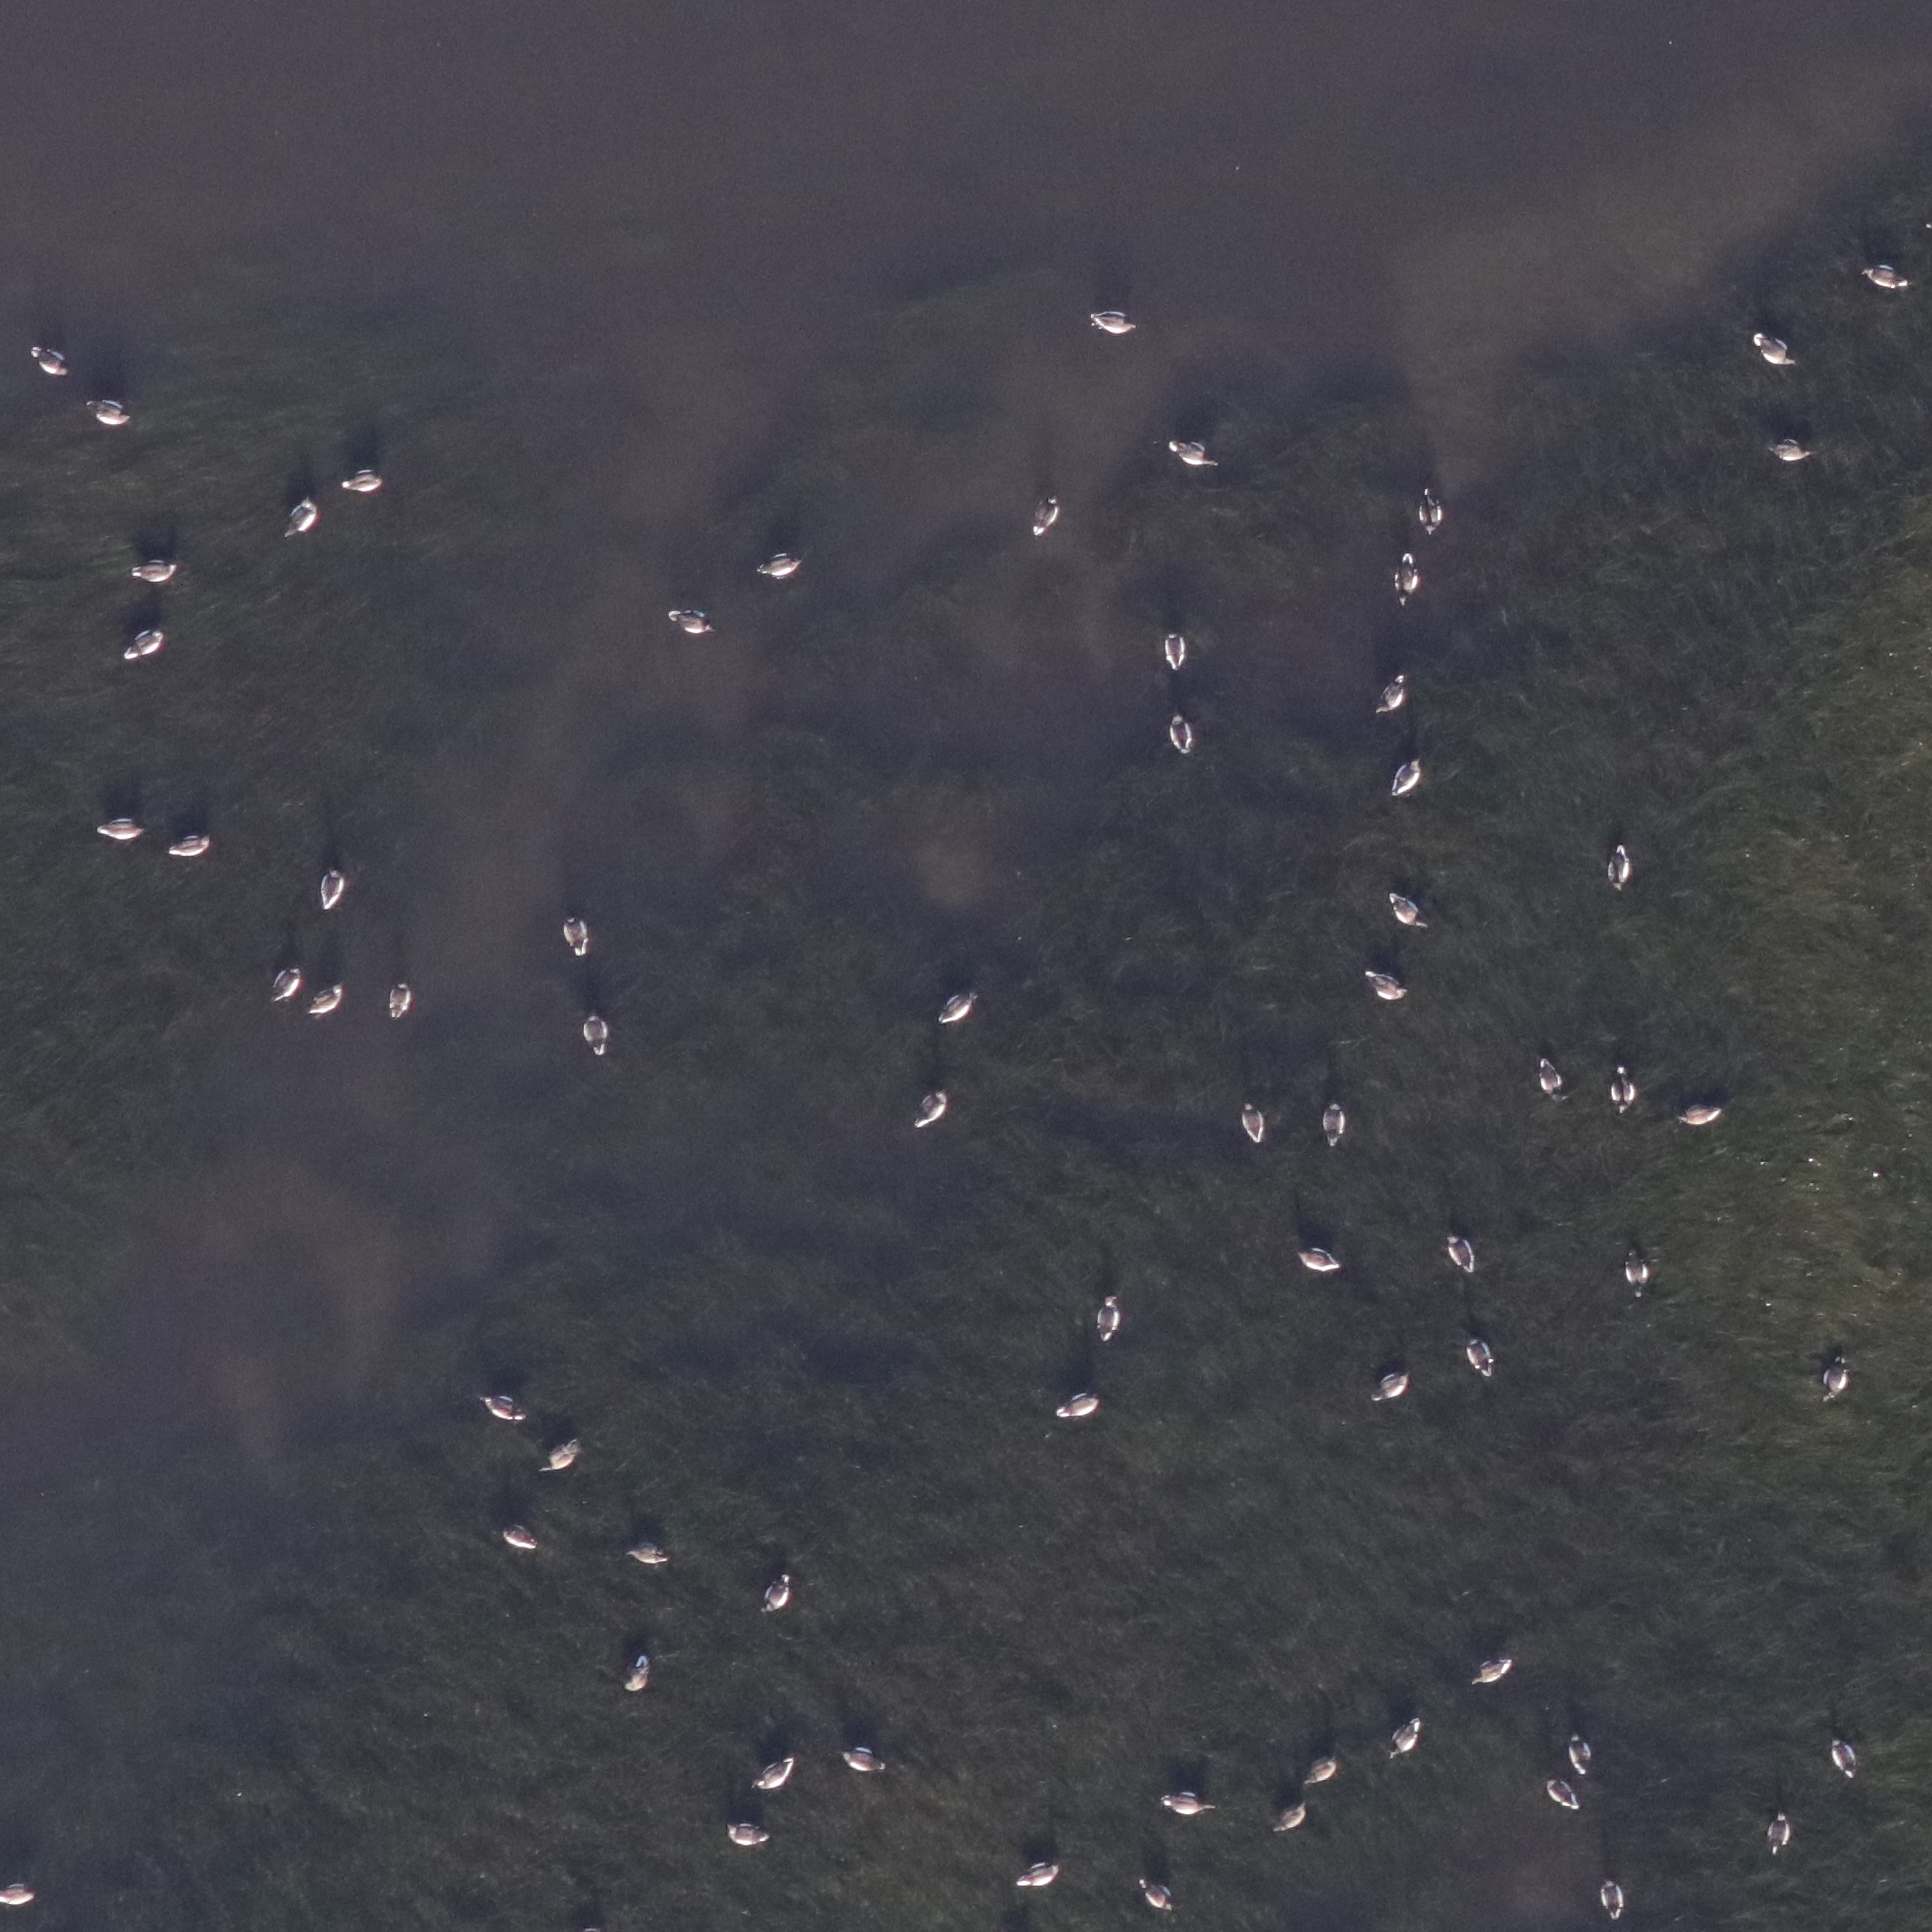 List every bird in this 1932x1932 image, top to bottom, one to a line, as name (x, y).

brant (1886, 277)
brant (1115, 321)
brant (1774, 351)
brant (51, 360)
brant (111, 412)
brant (1789, 450)
brant (1192, 452)
brant (362, 480)
brant (1428, 509)
brant (300, 517)
brant (1045, 517)
brant (778, 565)
brant (154, 571)
brant (1405, 579)
brant (689, 621)
brant (145, 645)
brant (1175, 648)
brant (1394, 694)
brant (1180, 733)
brant (1405, 777)
brant (123, 829)
brant (192, 849)
brant (1618, 867)
brant (331, 889)
brant (1406, 909)
brant (576, 935)
brant (285, 984)
brant (1386, 986)
brant (399, 999)
brant (326, 1001)
brant (957, 1008)
brant (596, 1033)
brant (1551, 1081)
brant (1623, 1089)
brant (933, 1107)
brant (1699, 1114)
brant (1253, 1122)
brant (1333, 1123)
brant (1460, 1253)
brant (1316, 1258)
brant (1637, 1271)
brant (1107, 1317)
brant (1479, 1355)
brant (1835, 1376)
brant (1391, 1385)
brant (1081, 1404)
brant (502, 1405)
brant (563, 1456)
brant (520, 1536)
brant (650, 1555)
brant (776, 1594)
brant (1489, 1671)
brant (639, 1673)
brant (1404, 1738)
brant (1579, 1752)
brant (1845, 1756)
brant (863, 1759)
brant (1326, 1768)
brant (775, 1774)
brant (1561, 1796)
brant (1187, 1803)
brant (1289, 1819)
brant (1778, 1832)
brant (748, 1833)
brant (1039, 1874)
brant (15, 1895)
brant (1158, 1895)
brant (1612, 1898)